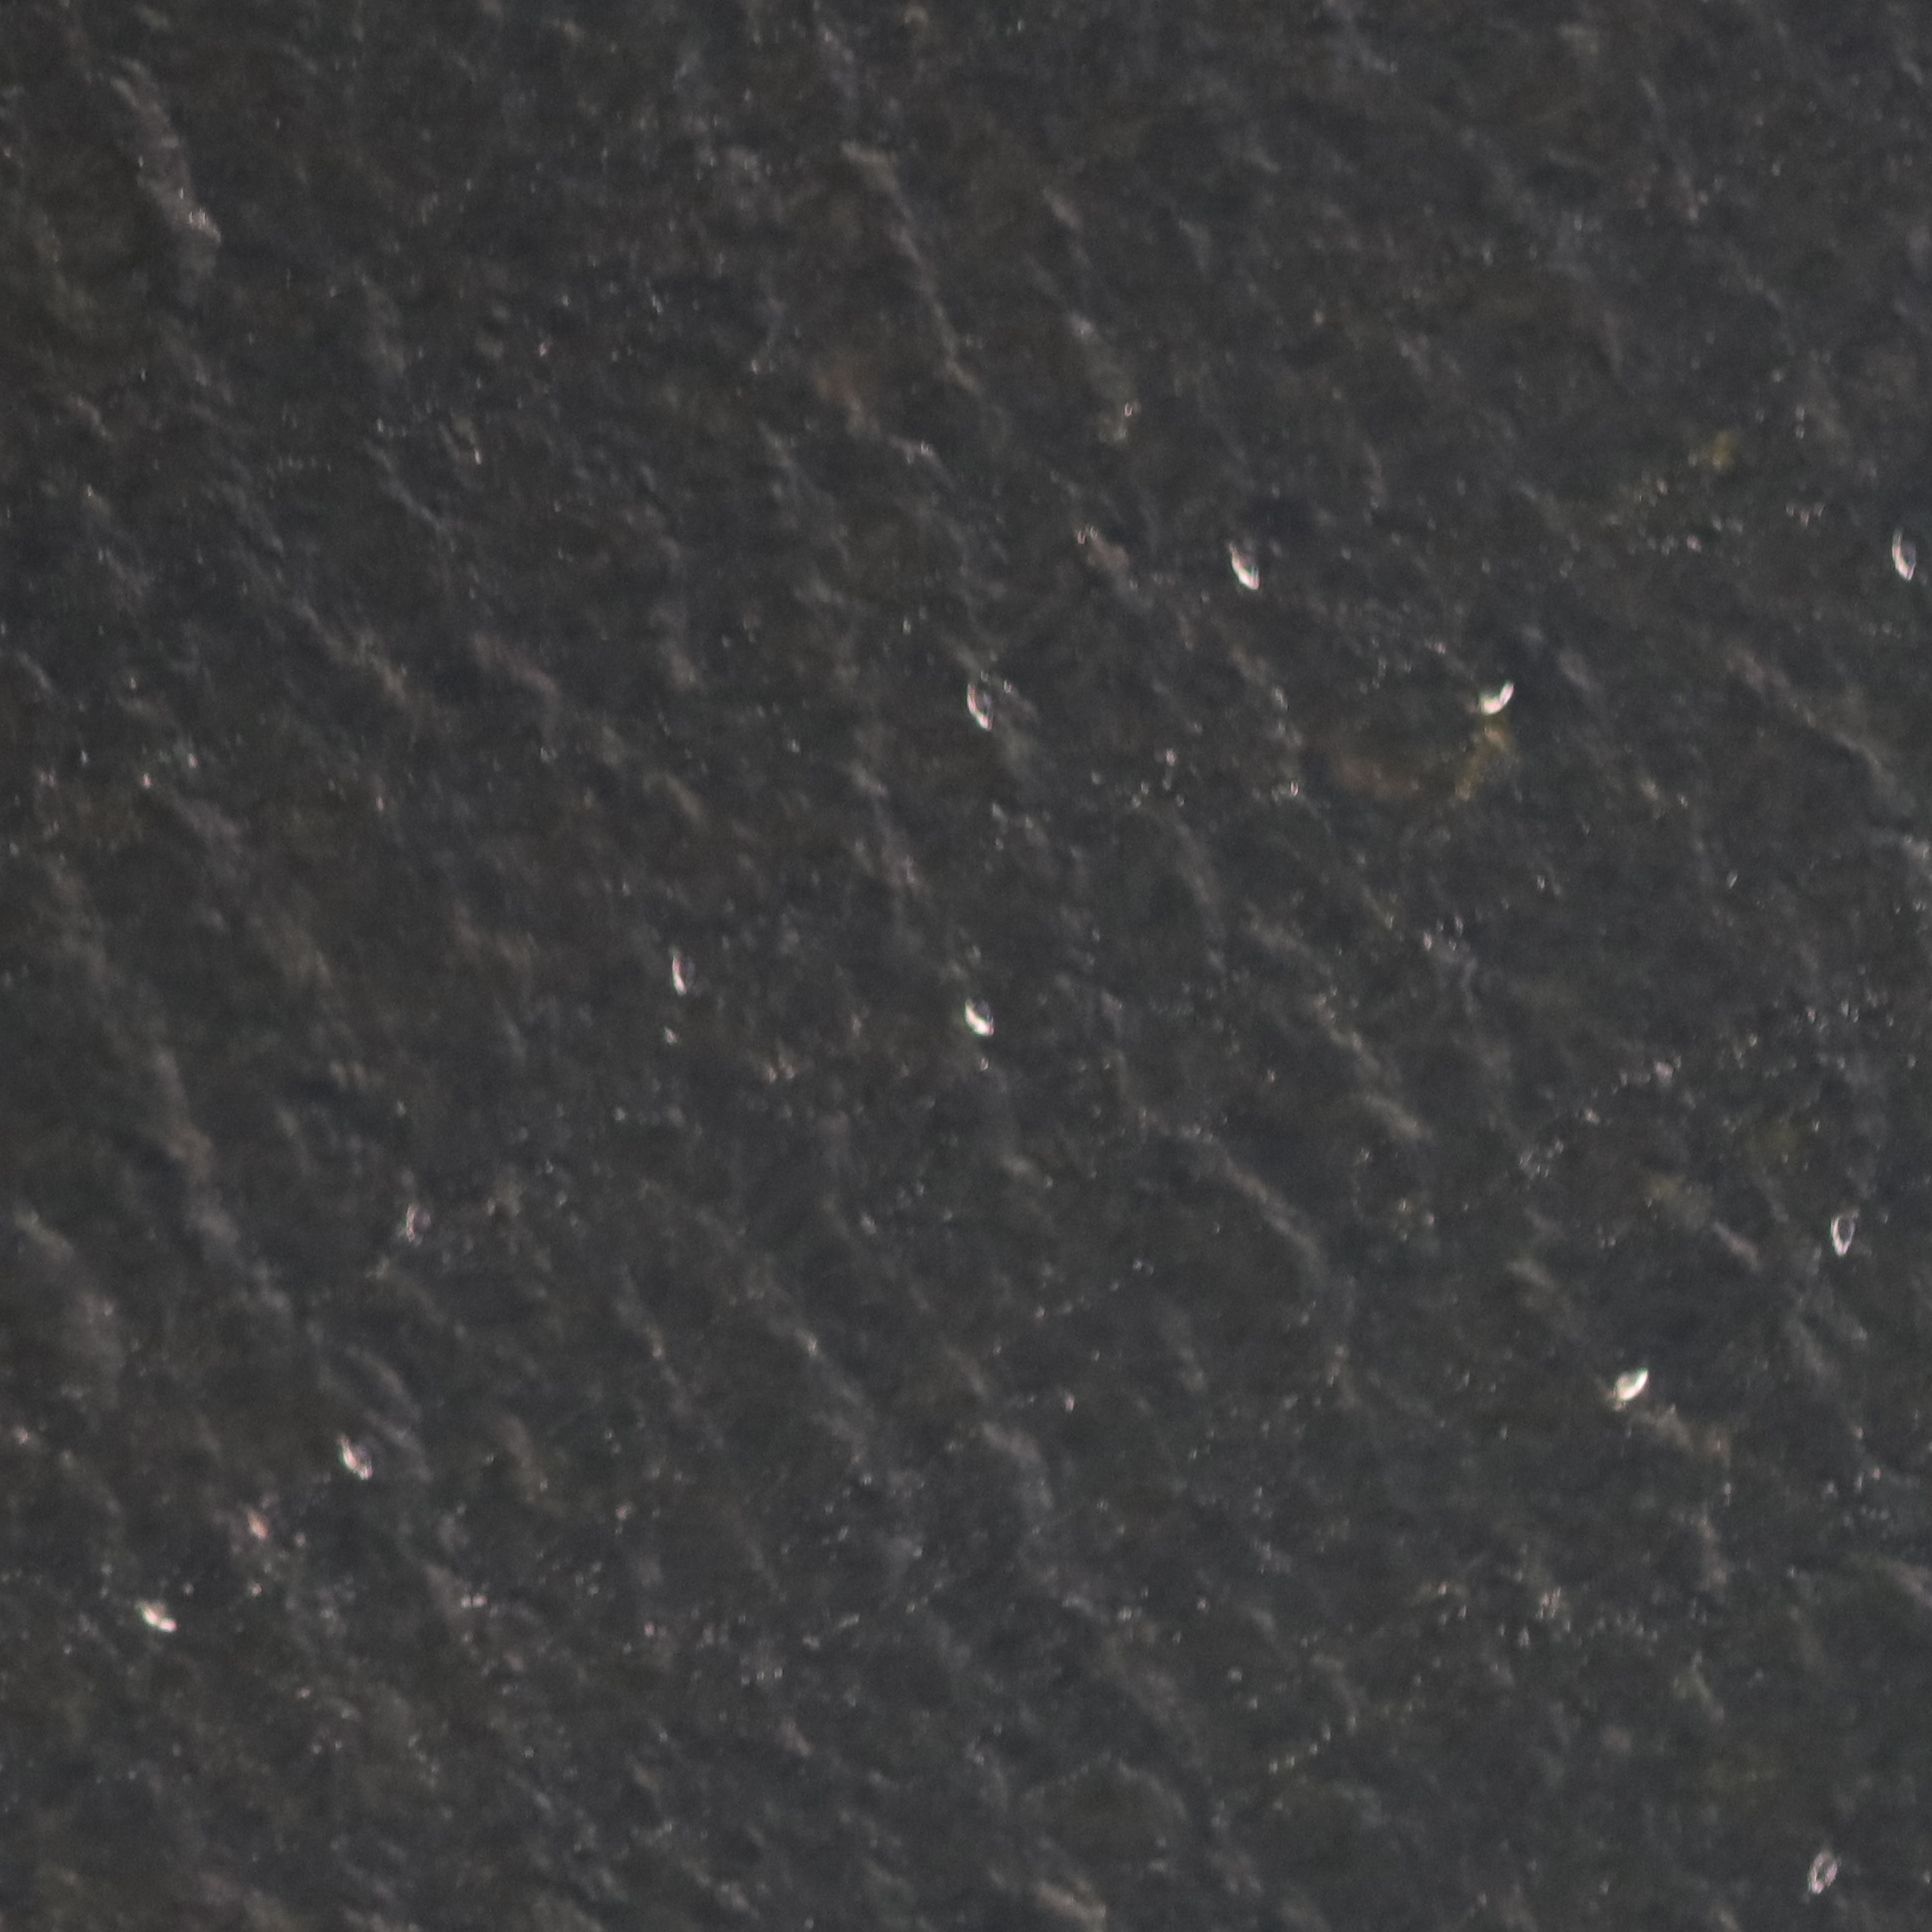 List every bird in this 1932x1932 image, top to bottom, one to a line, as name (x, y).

brant (1903, 549)
brant (1249, 570)
brant (1495, 696)
brant (979, 706)
brant (685, 975)
brant (980, 1015)
brant (417, 1221)
brant (1842, 1230)
brant (1629, 1382)
brant (355, 1454)
brant (258, 1524)
brant (157, 1613)
brant (1824, 1874)